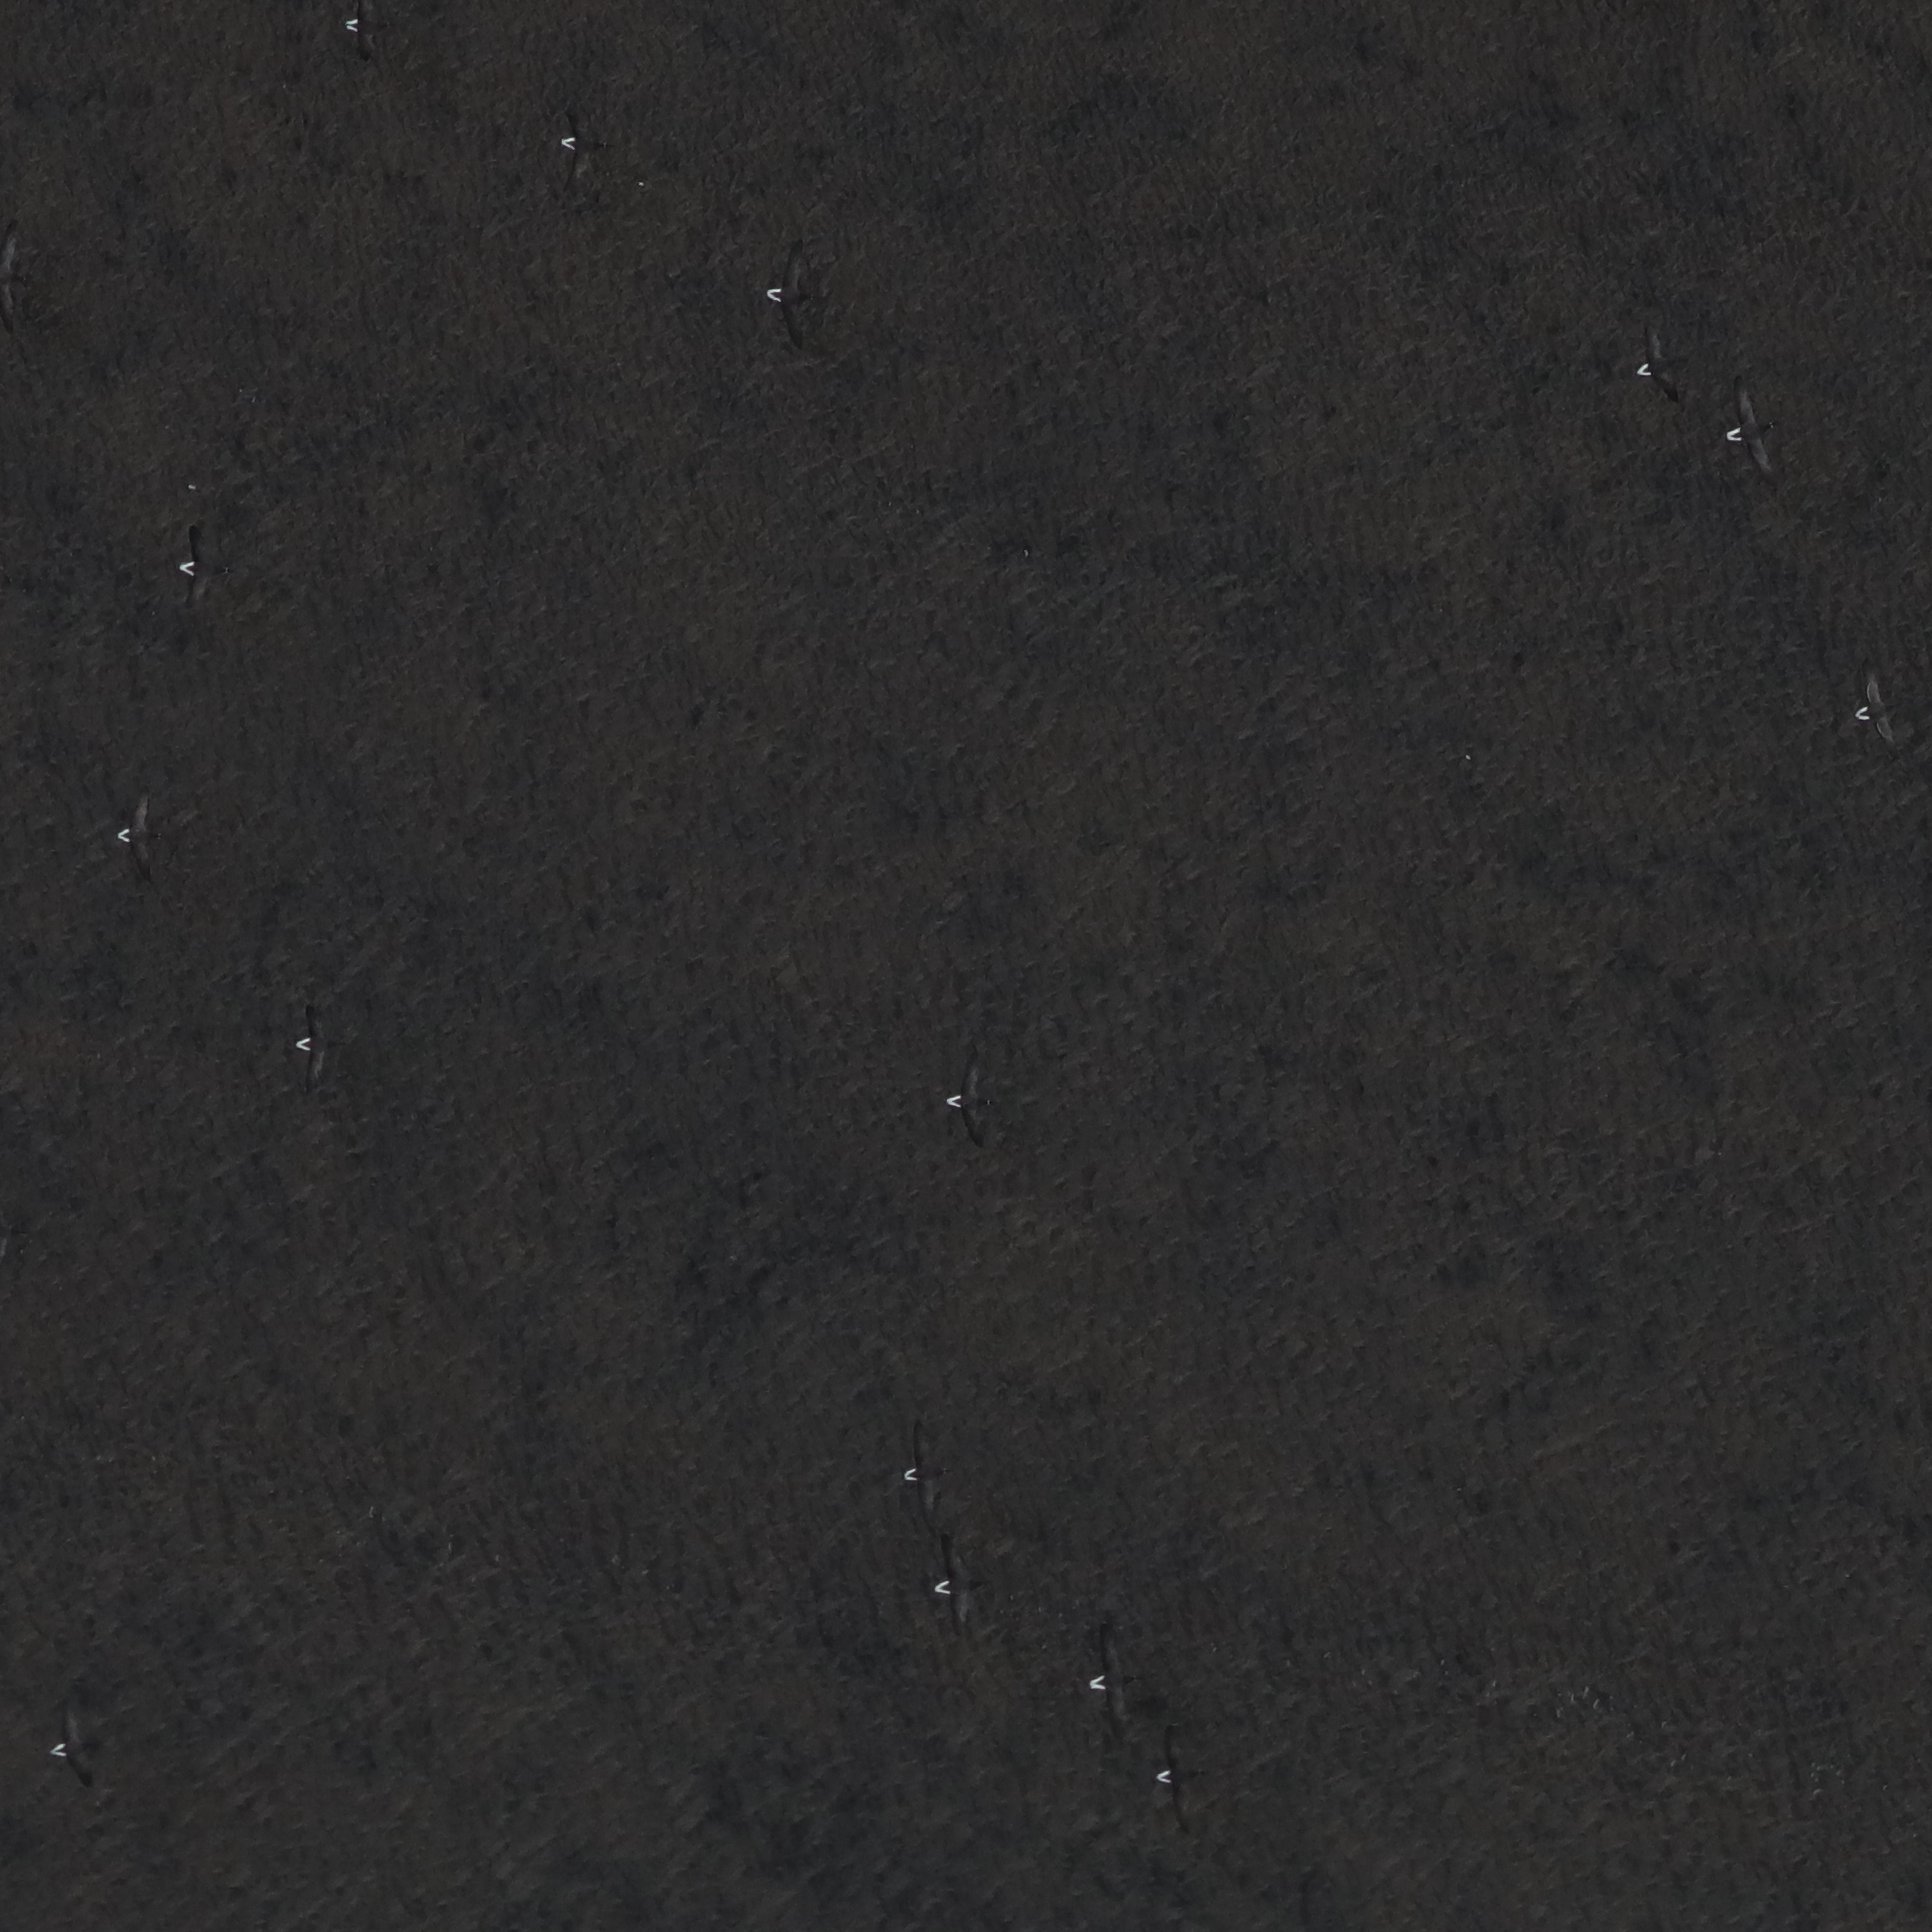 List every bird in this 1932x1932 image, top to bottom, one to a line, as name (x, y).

brant (365, 27)
brant (584, 145)
brant (1, 275)
brant (789, 295)
brant (1656, 366)
brant (1750, 430)
brant (200, 566)
brant (1878, 710)
brant (138, 837)
brant (314, 1043)
brant (968, 1102)
brant (927, 1473)
brant (959, 1585)
brant (1117, 1679)
brant (68, 1746)
brant (1179, 1776)